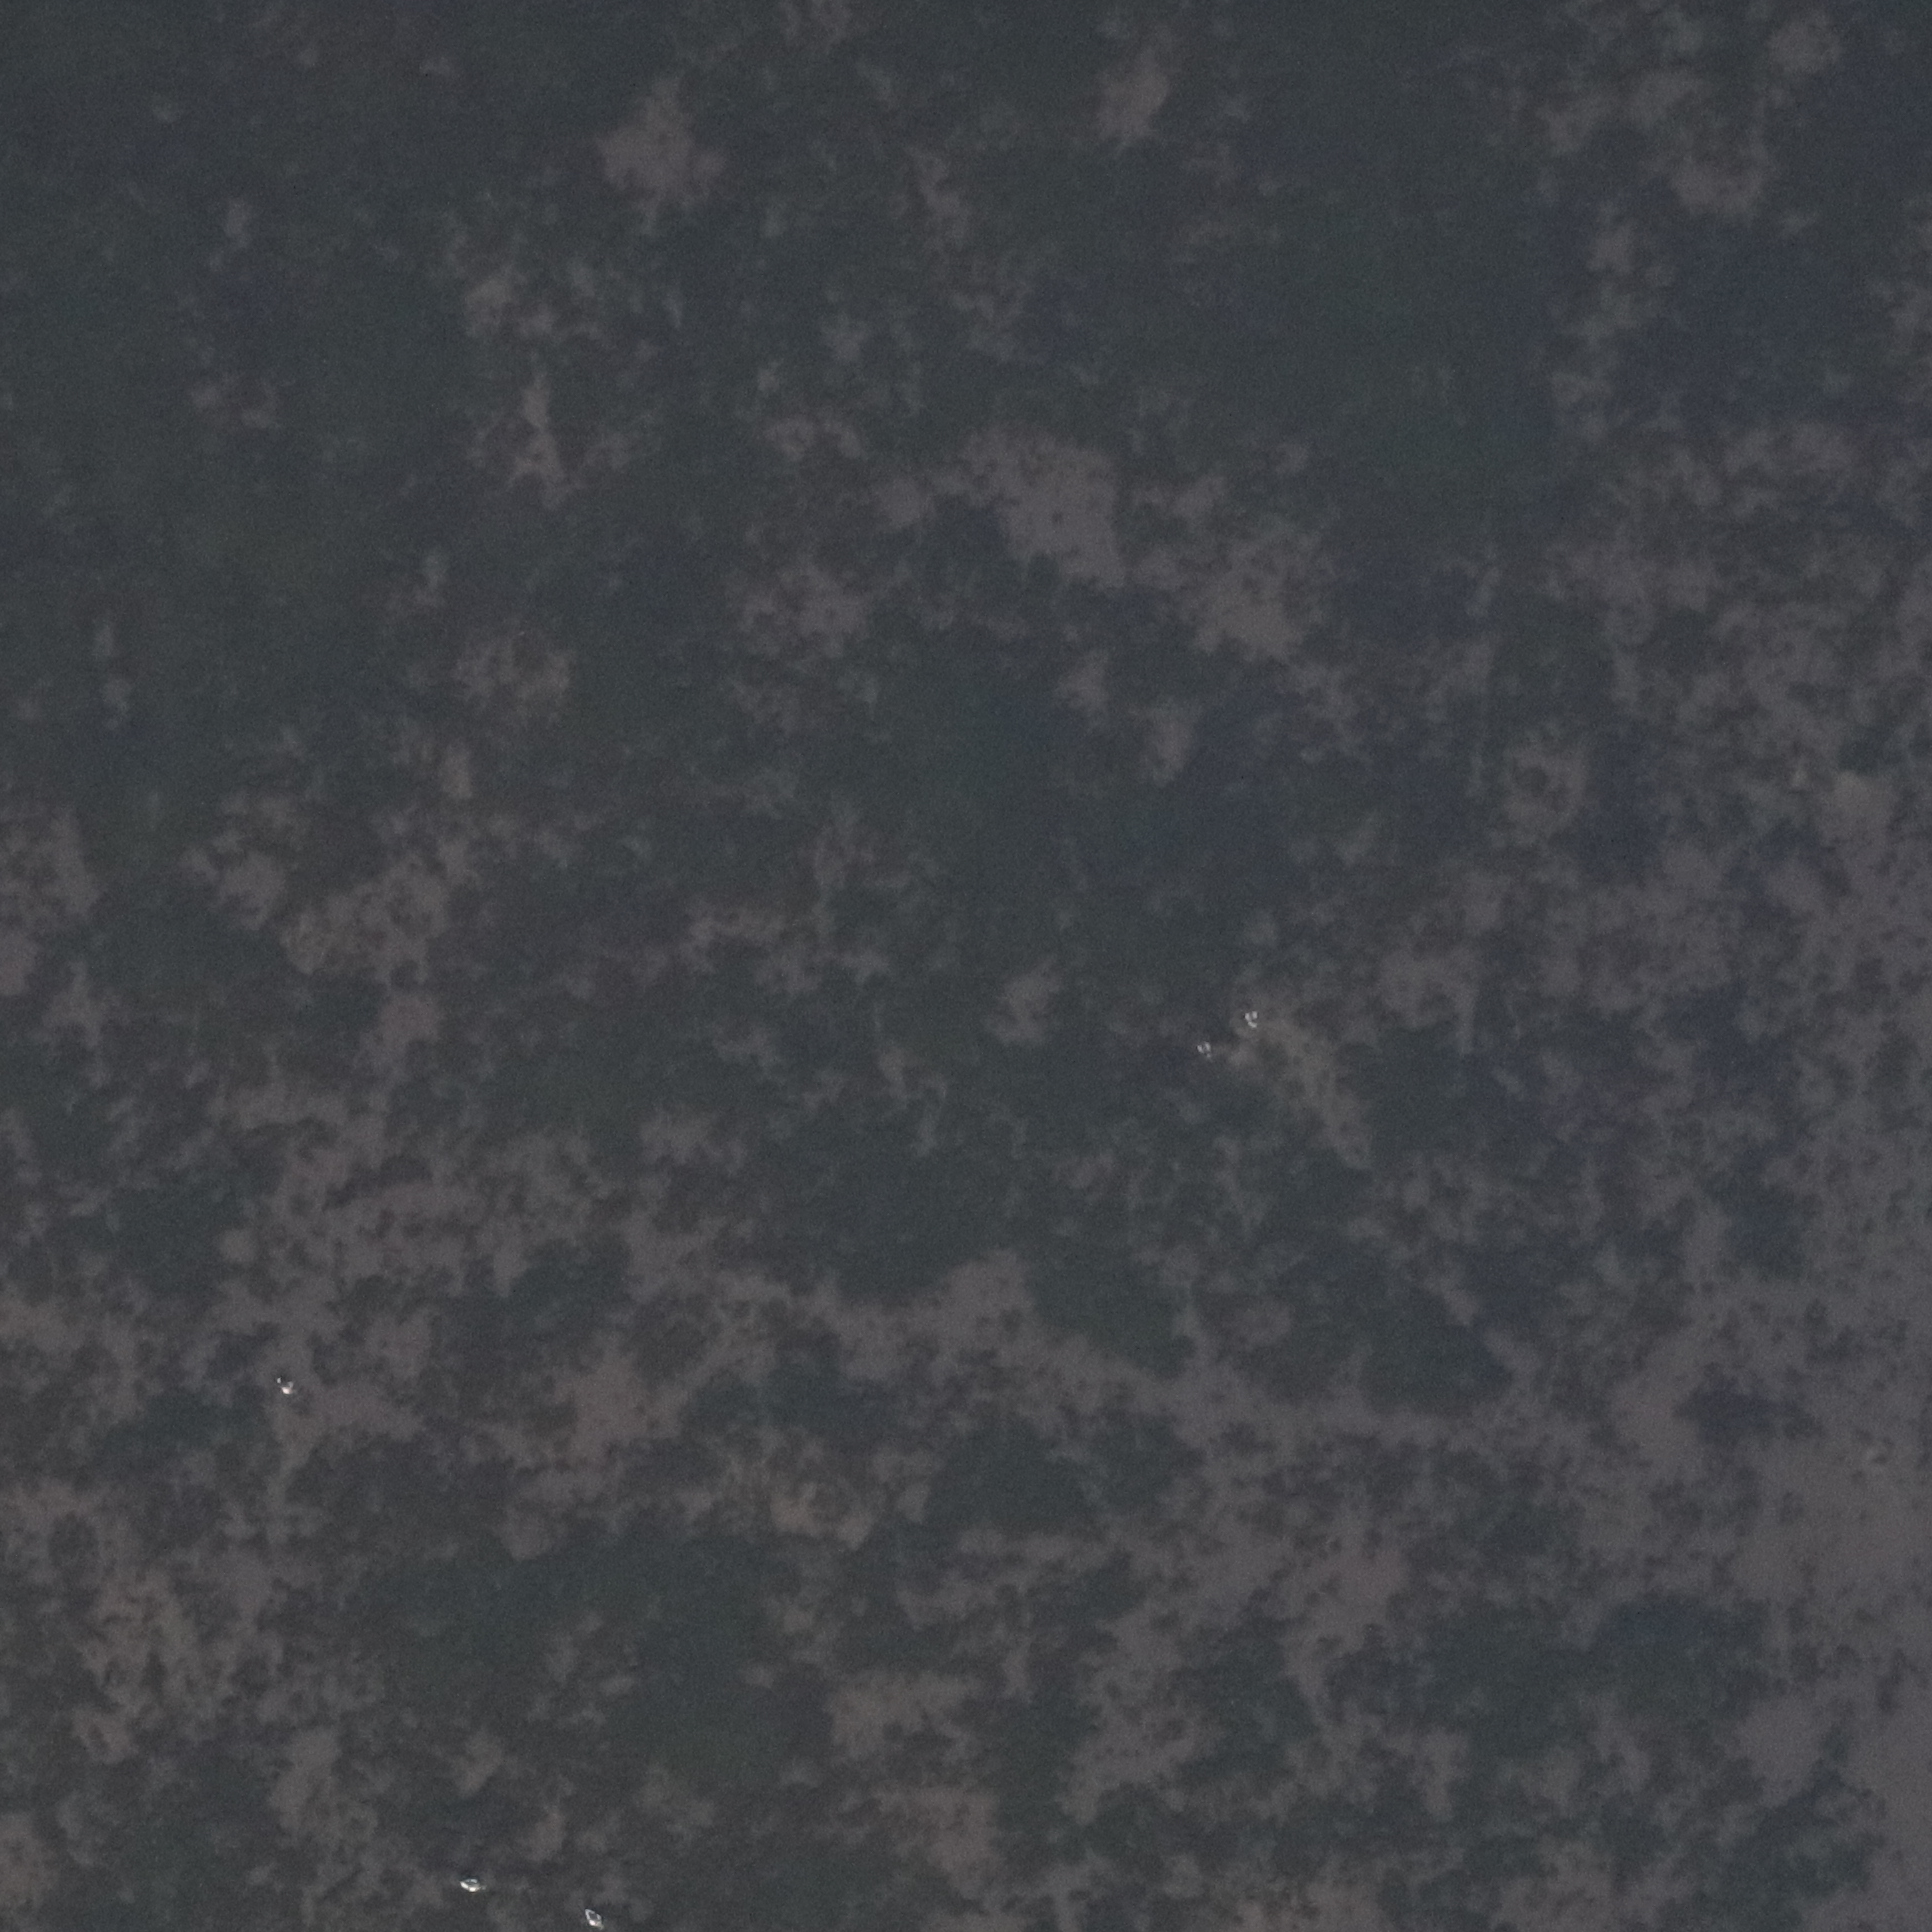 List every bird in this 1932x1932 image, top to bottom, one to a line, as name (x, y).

brant (1250, 1016)
brant (1203, 1048)
brant (287, 1389)
brant (473, 1885)
brant (595, 1918)